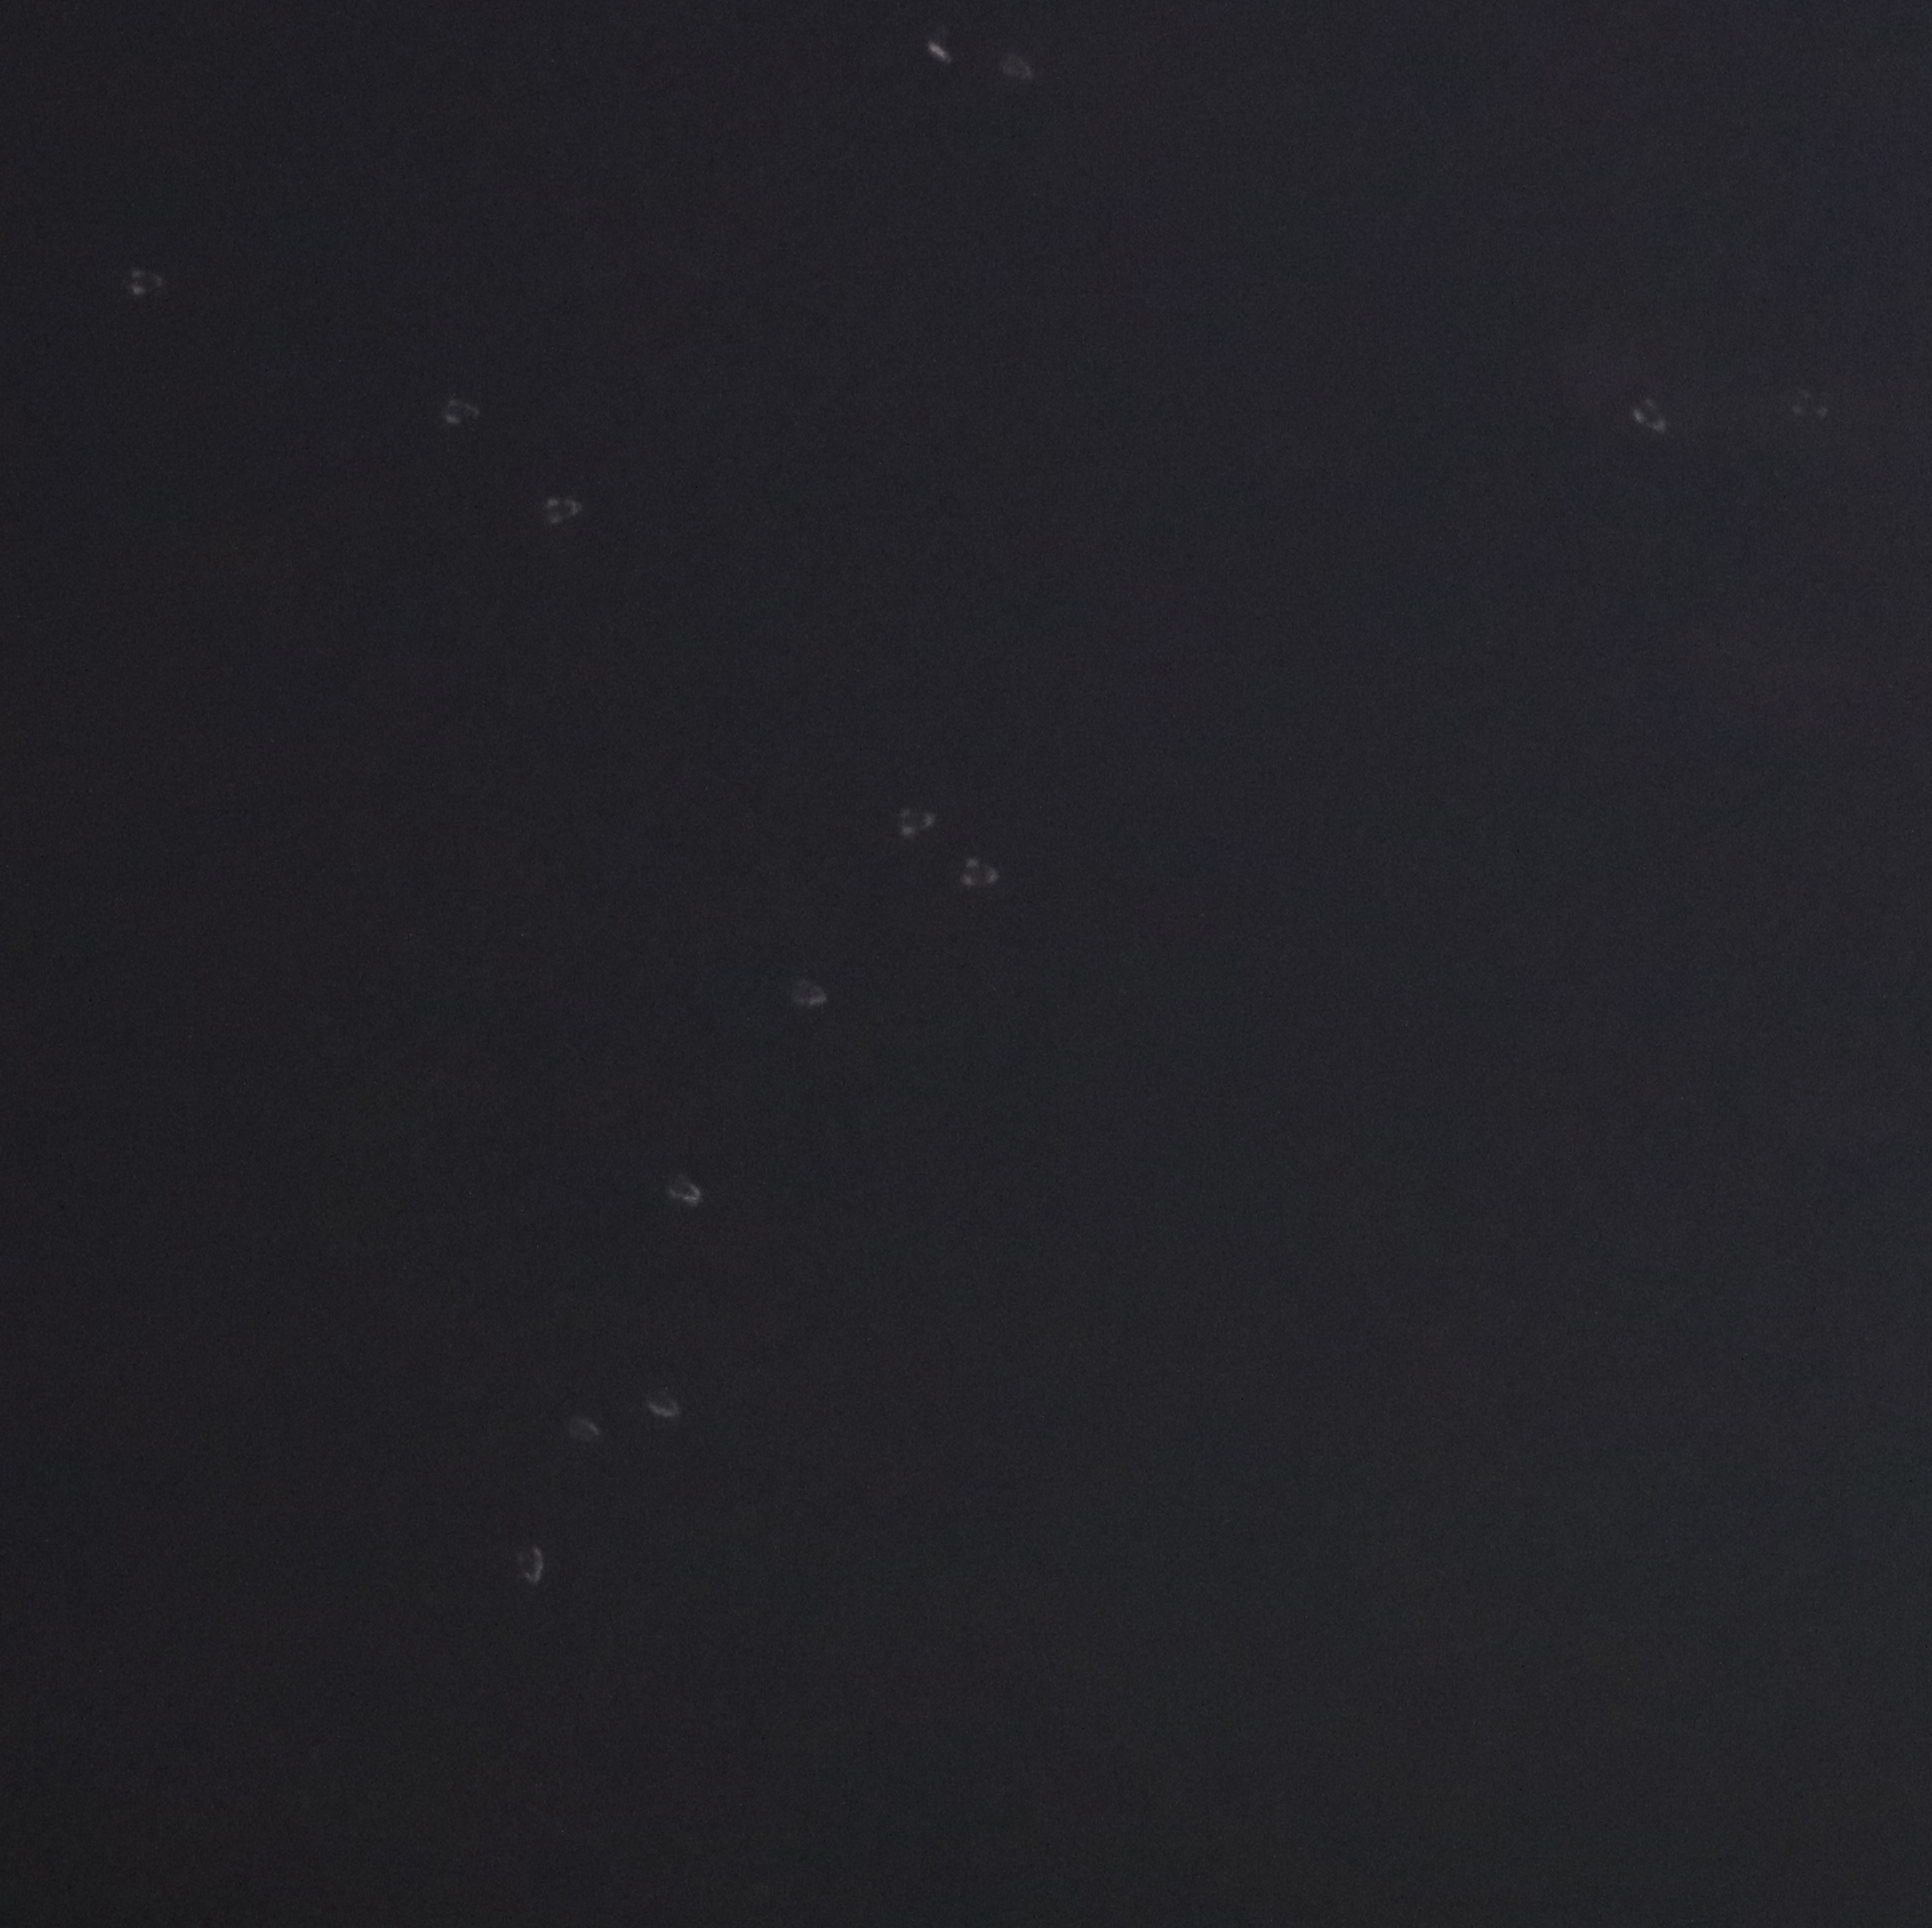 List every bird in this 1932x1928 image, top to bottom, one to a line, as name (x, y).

brant (940, 48)
brant (1016, 56)
brant (139, 275)
brant (456, 399)
brant (1802, 407)
brant (1641, 411)
brant (566, 507)
brant (913, 825)
brant (978, 876)
brant (812, 993)
brant (692, 1191)
brant (666, 1408)
brant (584, 1428)
brant (531, 1570)